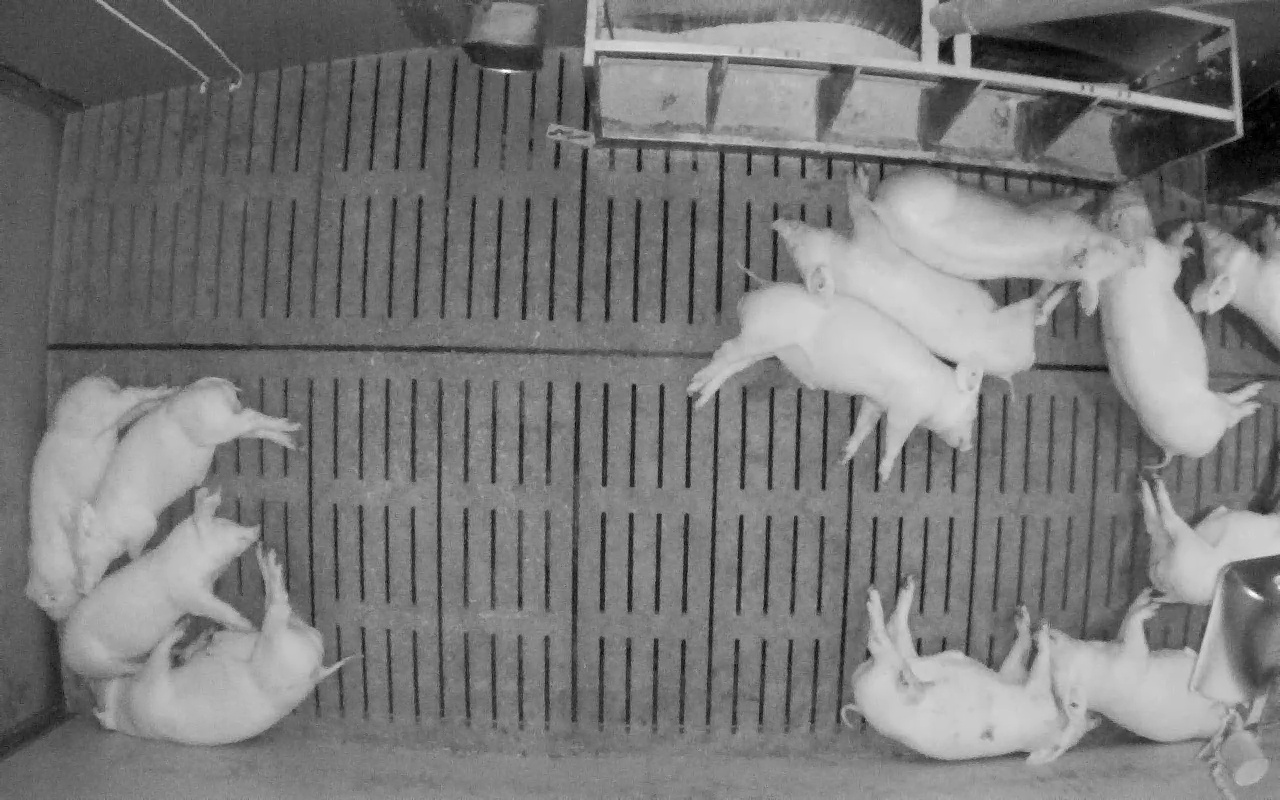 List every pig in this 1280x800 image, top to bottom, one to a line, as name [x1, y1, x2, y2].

pig [854, 165, 1149, 319]
pig [771, 169, 1071, 402]
pig [1094, 180, 1263, 467]
pig [1188, 214, 1278, 352]
pig [686, 256, 985, 485]
pig [27, 364, 185, 627]
pig [63, 374, 304, 595]
pig [1136, 472, 1279, 608]
pig [59, 486, 264, 679]
pig [87, 544, 365, 746]
pig [841, 575, 1101, 766]
pig [1029, 582, 1234, 744]